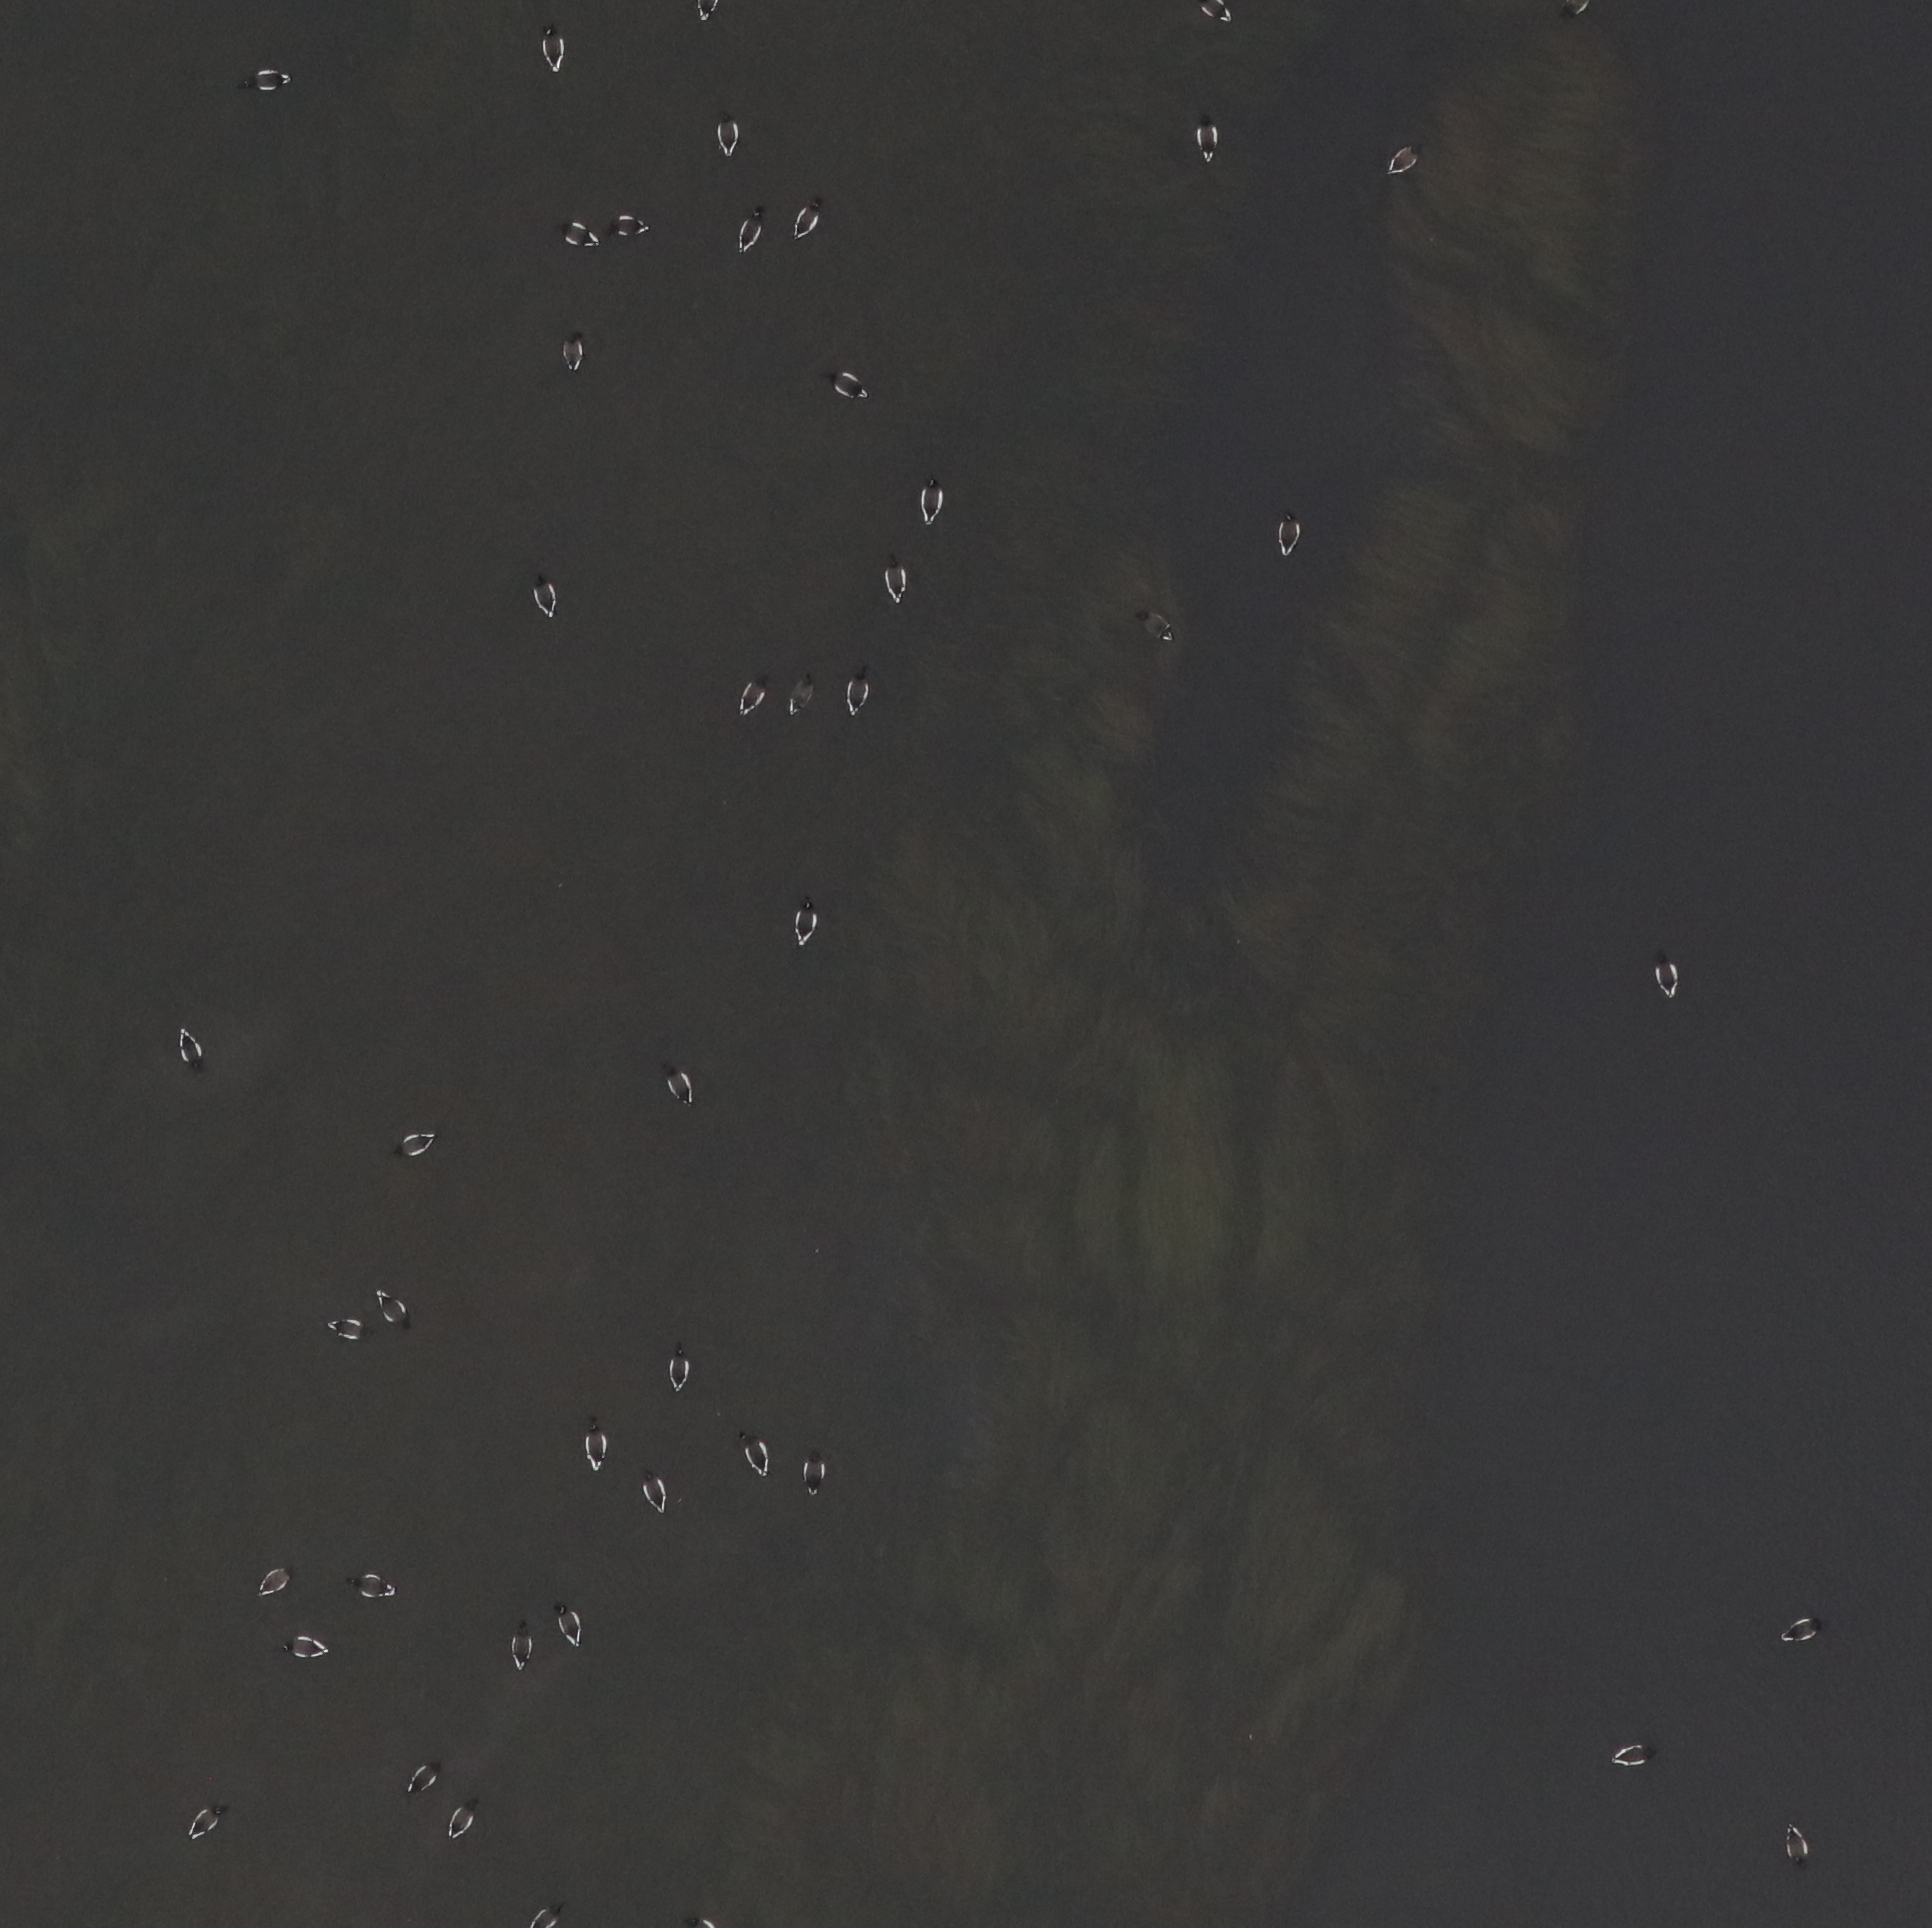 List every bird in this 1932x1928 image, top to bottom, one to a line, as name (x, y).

brant (1213, 6)
brant (553, 48)
brant (268, 81)
brant (727, 136)
brant (1205, 138)
brant (1397, 162)
brant (805, 221)
brant (632, 224)
brant (750, 229)
brant (579, 234)
brant (574, 351)
brant (847, 384)
brant (931, 499)
brant (1286, 538)
brant (898, 579)
brant (546, 597)
brant (1152, 630)
brant (859, 691)
brant (799, 694)
brant (752, 696)
brant (807, 925)
brant (1666, 970)
brant (190, 1049)
brant (678, 1085)
brant (415, 1145)
brant (393, 1309)
brant (348, 1329)
brant (676, 1368)
brant (596, 1447)
brant (755, 1455)
brant (814, 1473)
brant (655, 1493)
brant (275, 1581)
brant (373, 1588)
brant (569, 1624)
brant (1799, 1635)
brant (305, 1648)
brant (521, 1648)
brant (1629, 1752)
brant (423, 1778)
brant (462, 1820)
brant (204, 1821)
brant (1796, 1846)
brant (542, 1920)